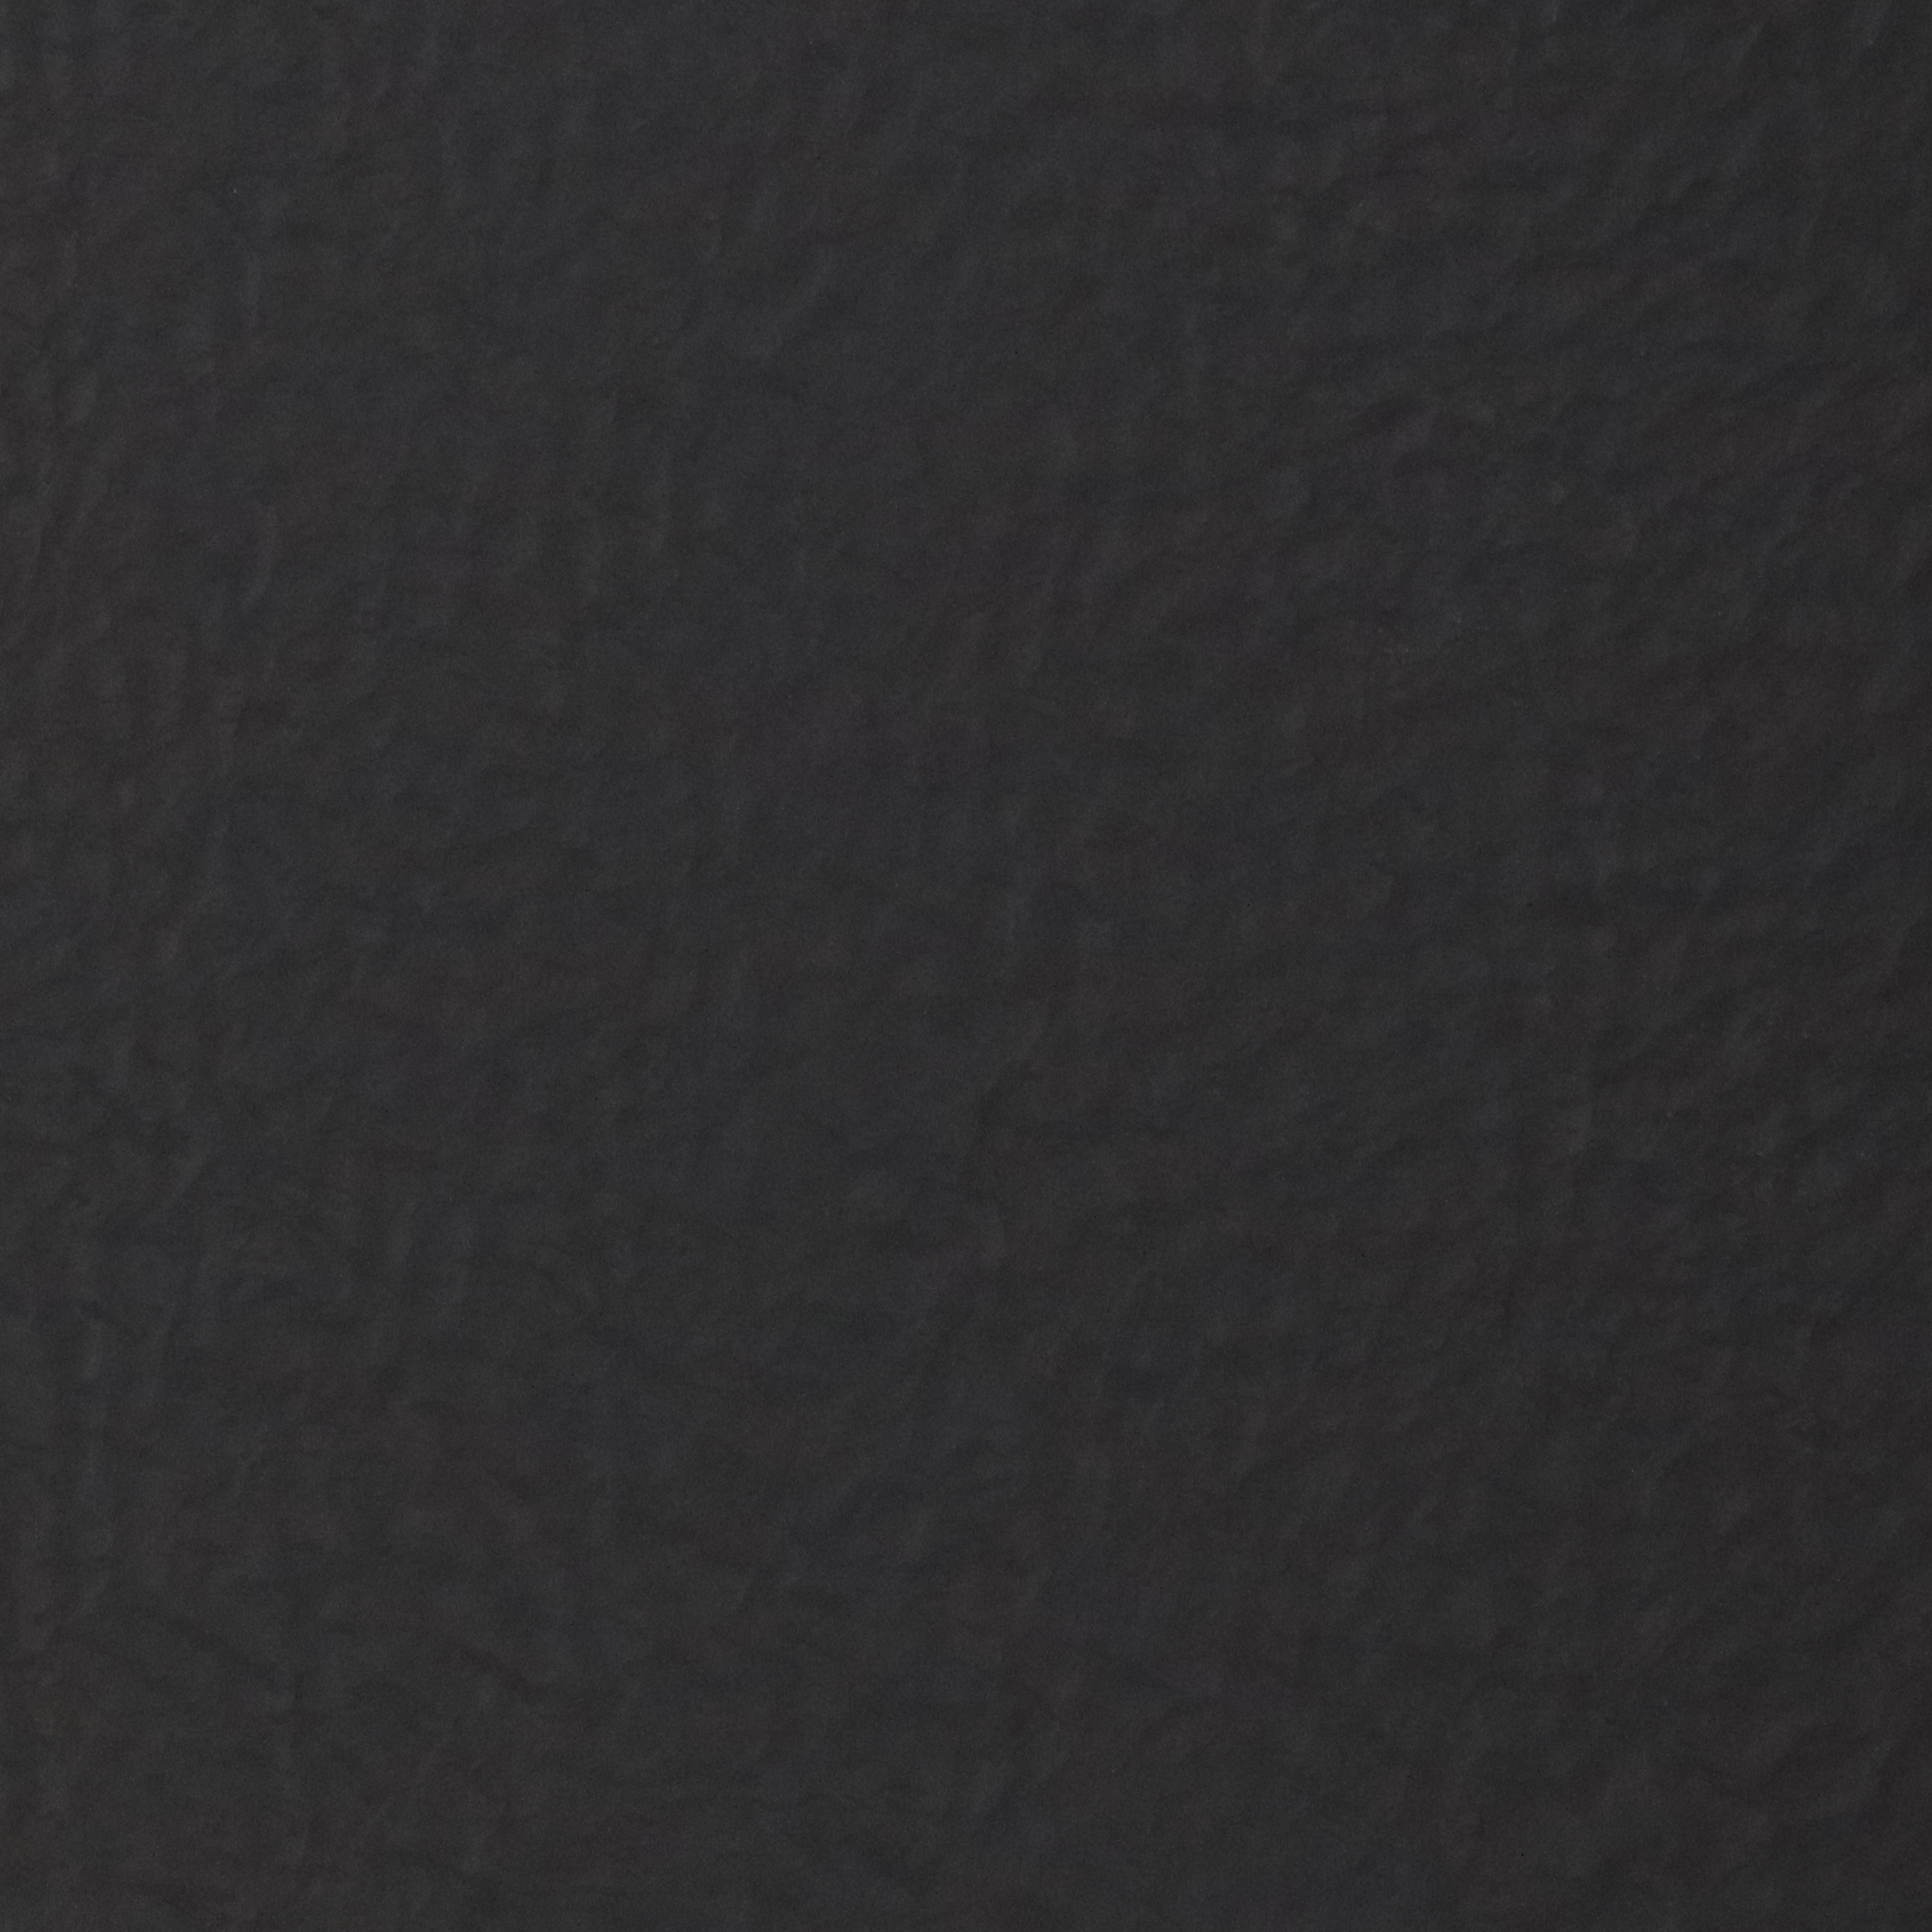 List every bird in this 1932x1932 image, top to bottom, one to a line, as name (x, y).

None